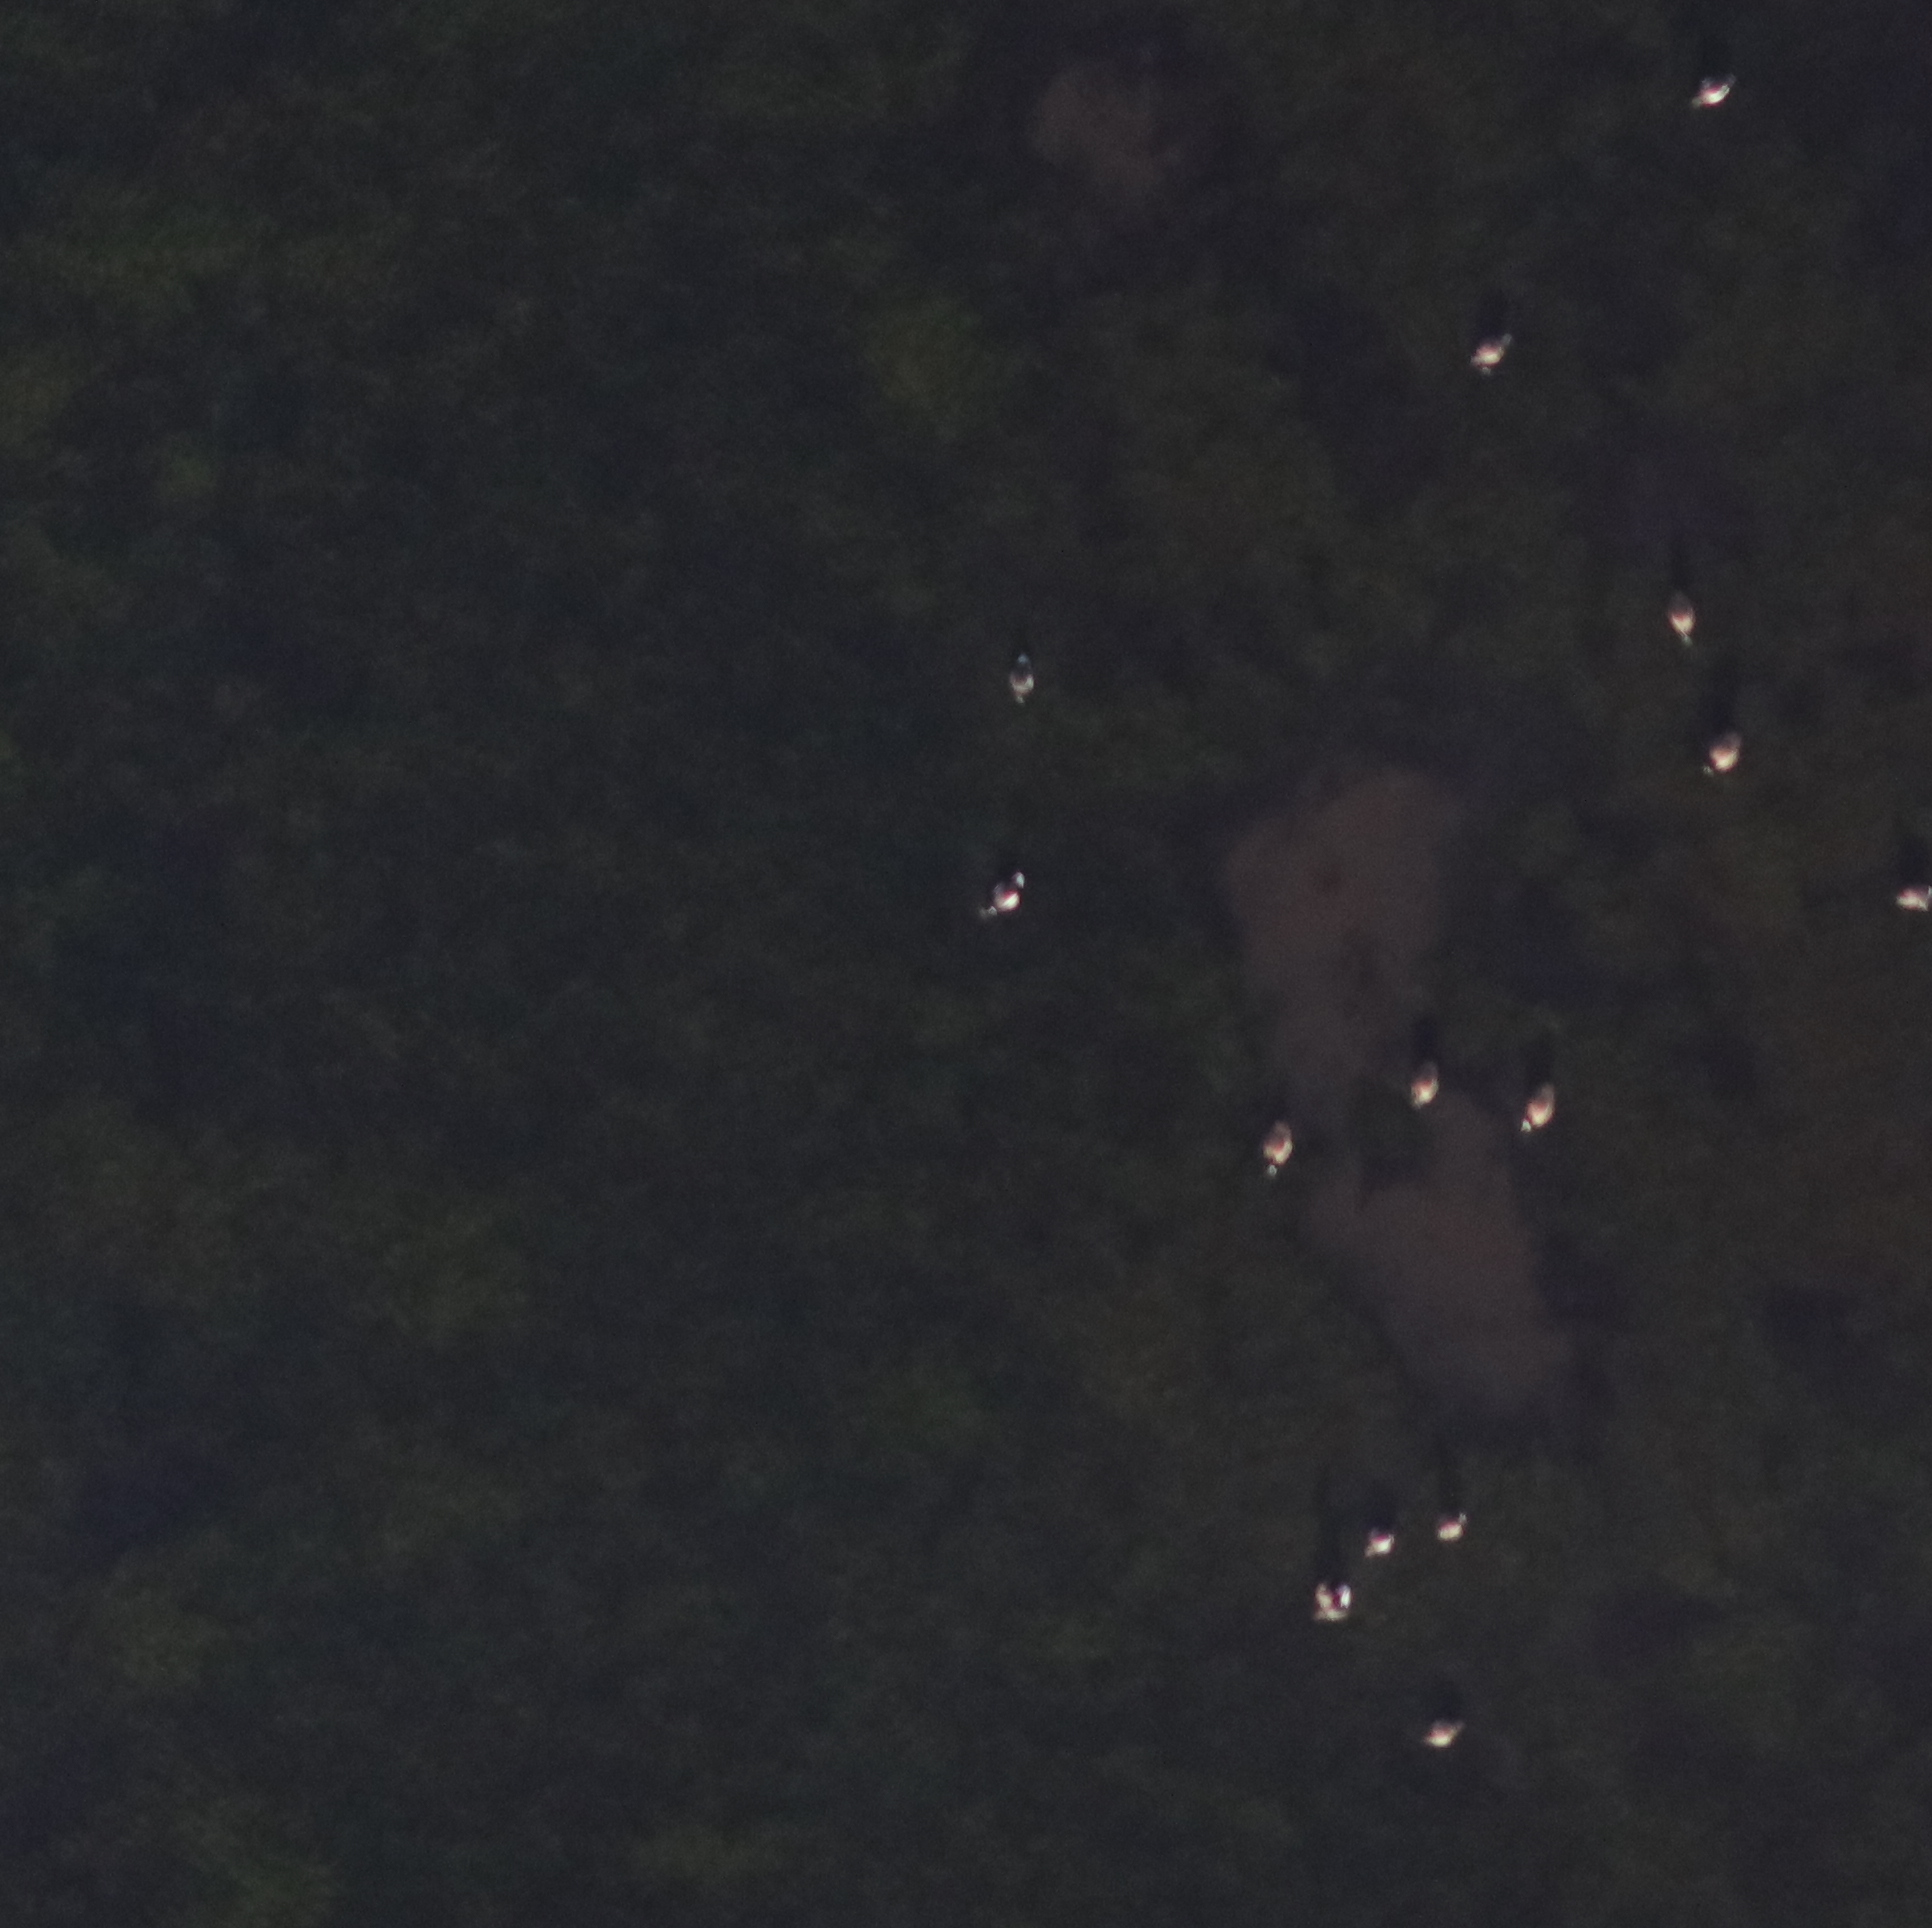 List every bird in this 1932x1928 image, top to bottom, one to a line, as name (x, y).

brant (1718, 85)
brant (1496, 347)
brant (1678, 617)
brant (1022, 678)
brant (1728, 749)
brant (1002, 896)
brant (1917, 901)
Canada goose (1427, 1081)
Canada goose (1545, 1116)
Canada goose (1290, 1135)
other bird (1445, 1526)
other bird (1383, 1542)
other bird (1338, 1591)
other bird (1445, 1745)